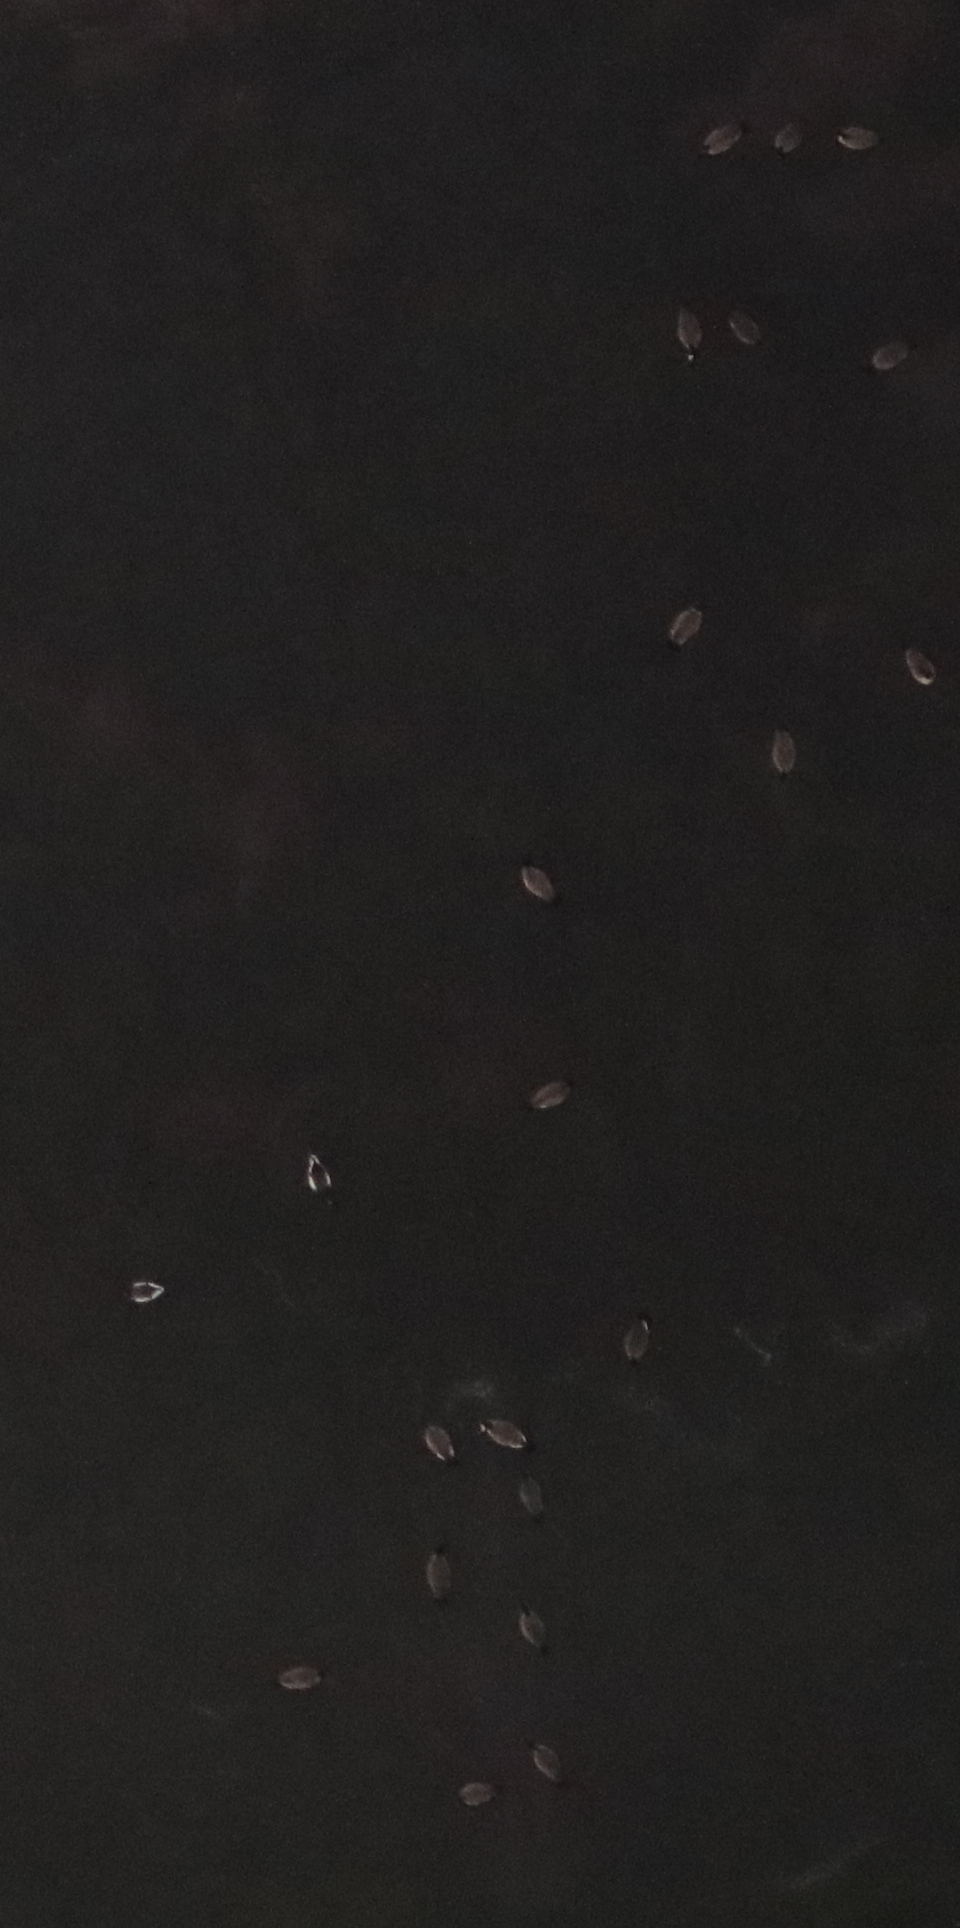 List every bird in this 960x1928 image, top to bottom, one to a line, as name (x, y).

Canada goose (788, 131)
Canada goose (722, 139)
Canada goose (858, 140)
Canada goose (744, 326)
Canada goose (689, 331)
Canada goose (887, 356)
Canada goose (686, 626)
Canada goose (919, 664)
Canada goose (783, 754)
Canada goose (539, 881)
Canada goose (550, 1097)
brant (319, 1175)
brant (143, 1291)
Canada goose (638, 1340)
Canada goose (504, 1433)
Canada goose (439, 1441)
Canada goose (532, 1499)
Canada goose (437, 1574)
Canada goose (534, 1629)
Canada goose (301, 1676)
Canada goose (547, 1762)
Canada goose (477, 1793)